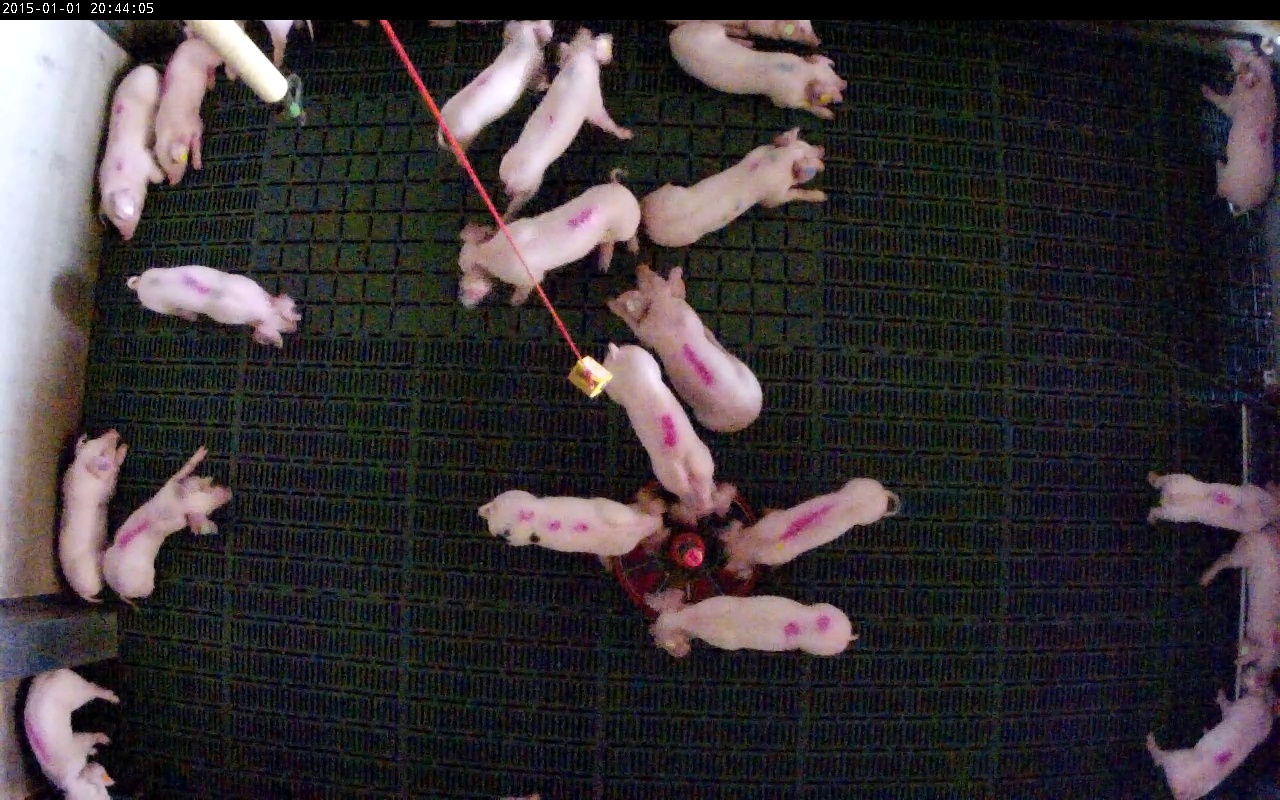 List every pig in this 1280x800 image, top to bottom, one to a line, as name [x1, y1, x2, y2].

pig [665, 19, 820, 51]
pig [435, 20, 552, 160]
pig [184, 21, 314, 66]
pig [670, 23, 852, 122]
pig [497, 27, 636, 226]
pig [153, 40, 235, 185]
pig [1204, 45, 1276, 215]
pig [98, 64, 165, 244]
pig [641, 127, 828, 248]
pig [457, 169, 643, 308]
pig [607, 264, 762, 435]
pig [128, 265, 303, 348]
pig [603, 342, 736, 526]
pig [57, 429, 132, 606]
pig [104, 447, 234, 599]
pig [1145, 468, 1279, 530]
pig [719, 479, 902, 582]
pig [479, 489, 669, 557]
pig [1201, 526, 1279, 687]
pig [642, 589, 860, 662]
pig [1144, 666, 1278, 798]
pig [21, 669, 119, 799]